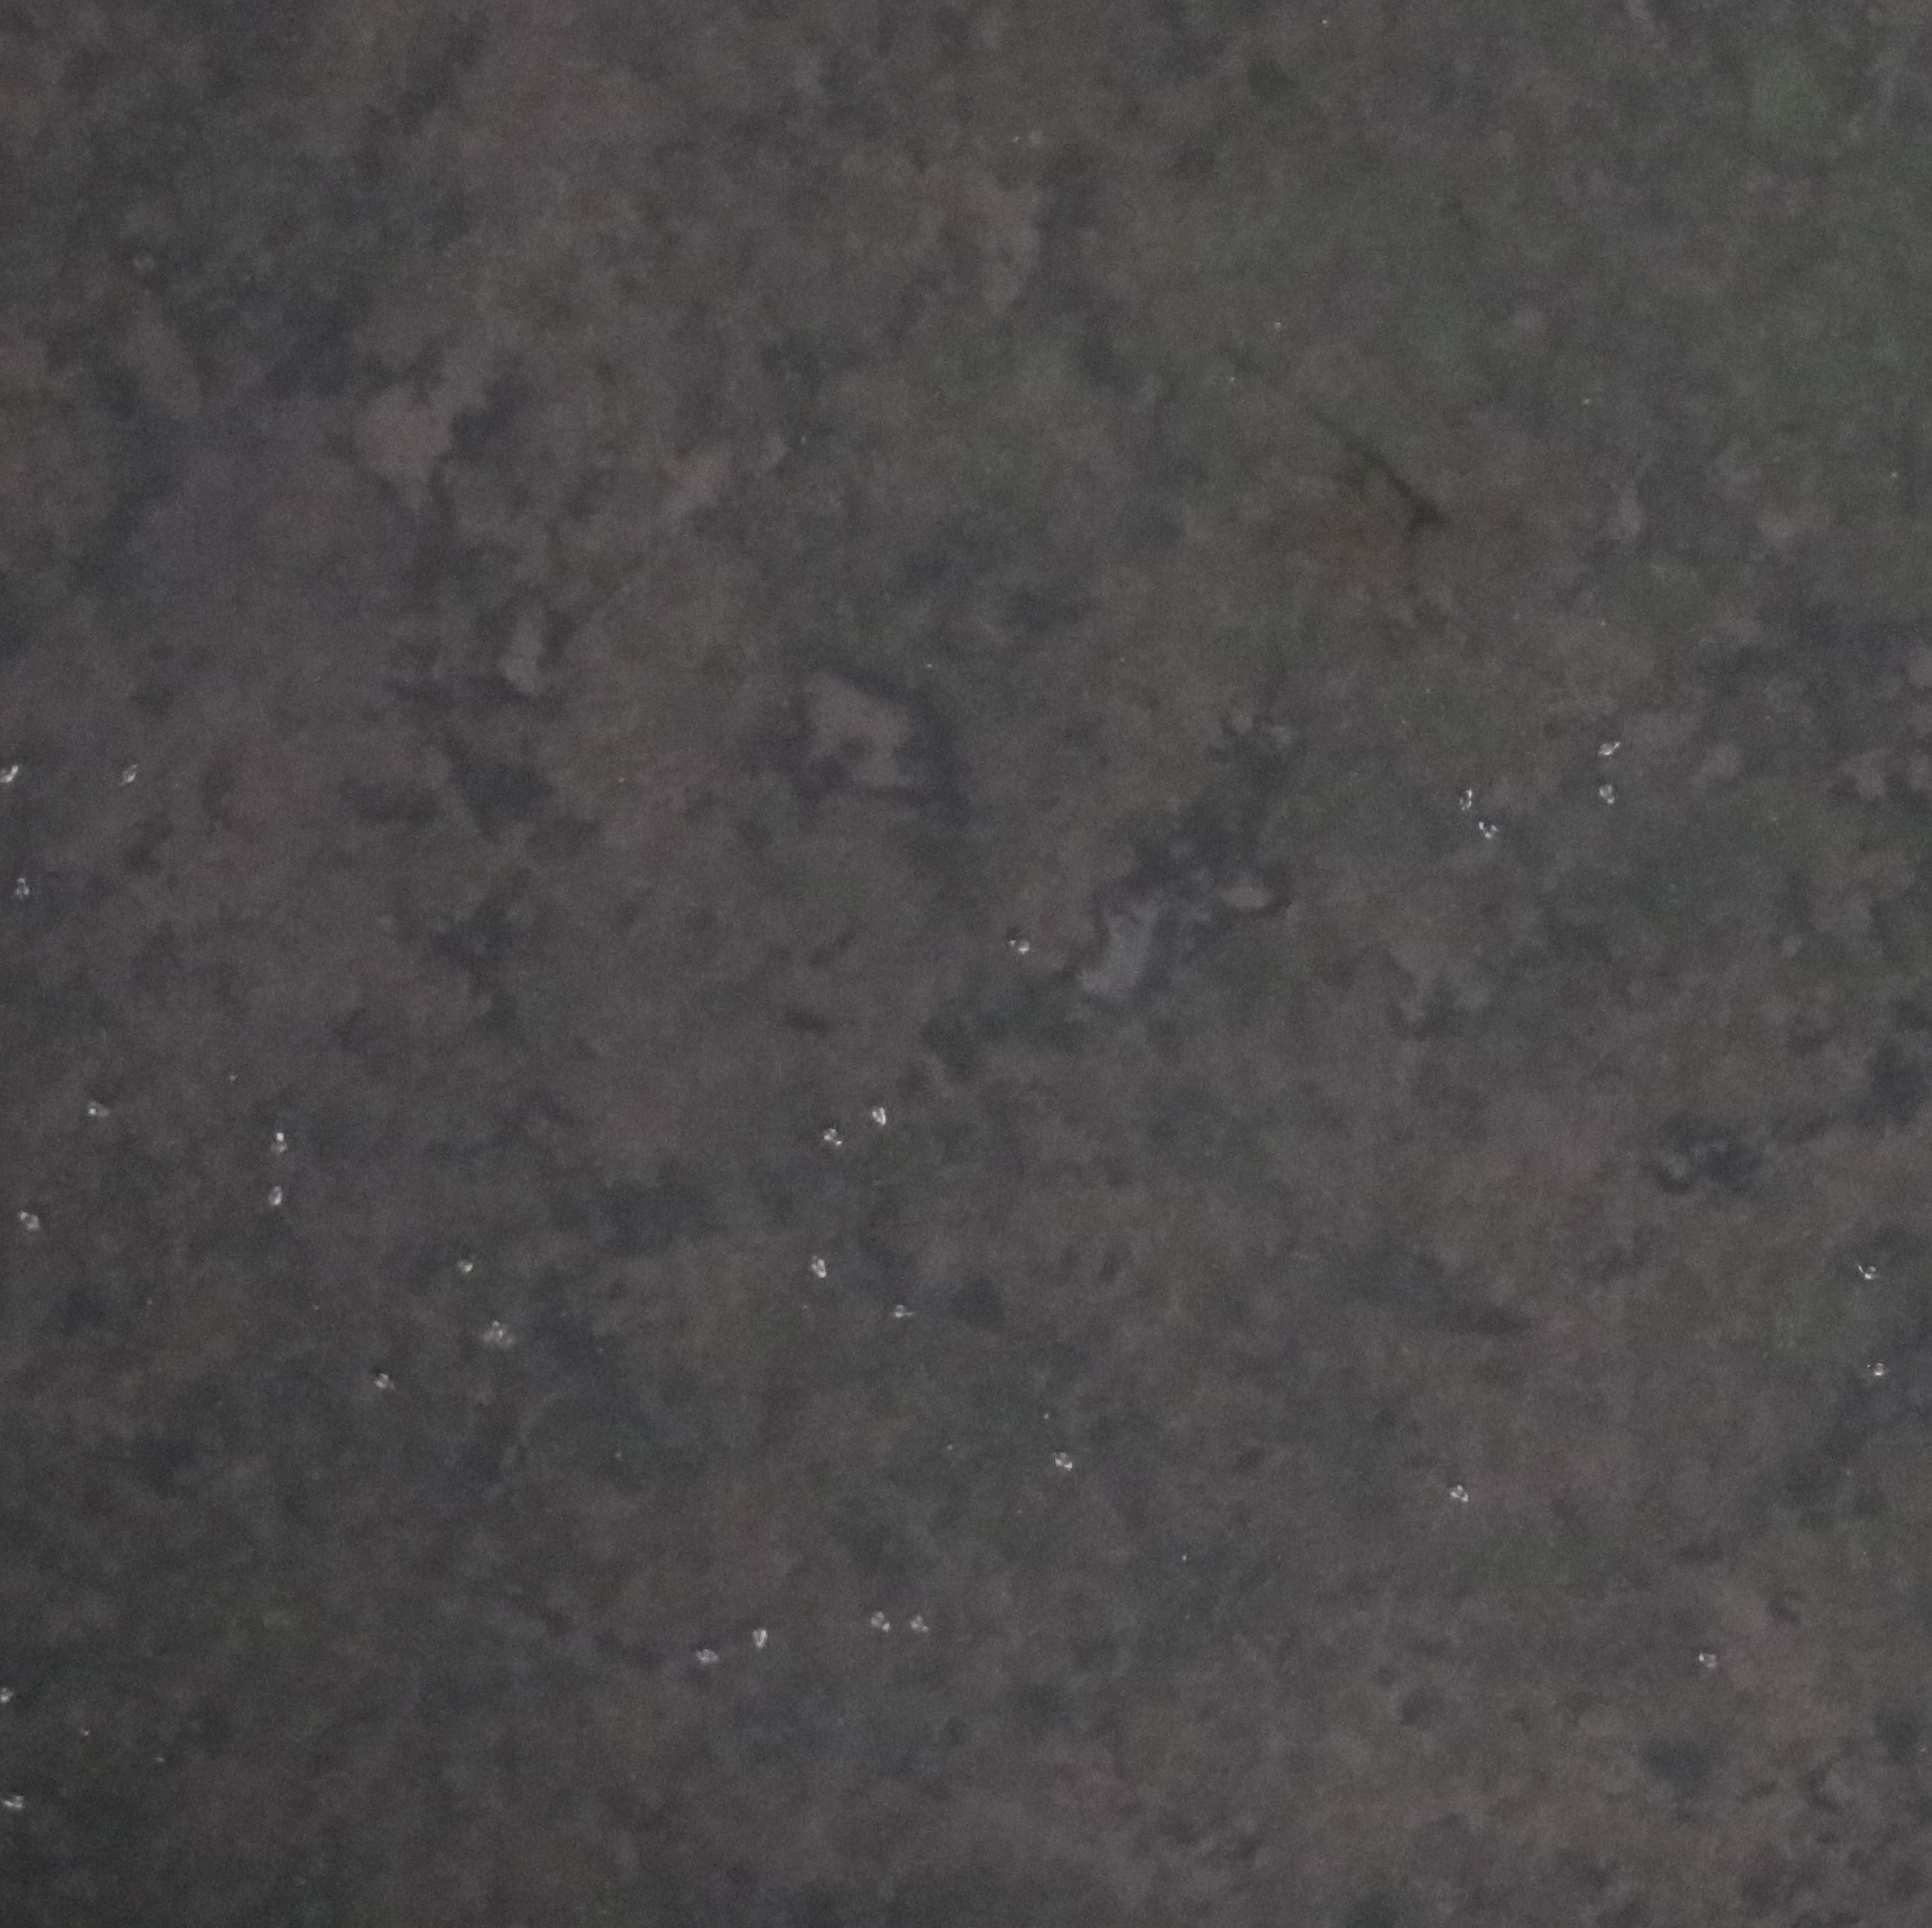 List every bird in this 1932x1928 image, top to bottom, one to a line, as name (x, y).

brant (1609, 749)
brant (8, 774)
brant (132, 776)
brant (1604, 793)
brant (1464, 799)
brant (1489, 830)
brant (18, 892)
brant (1023, 944)
brant (99, 1109)
brant (878, 1115)
brant (832, 1136)
brant (278, 1146)
brant (274, 1198)
brant (30, 1214)
brant (468, 1260)
brant (816, 1270)
brant (1869, 1271)
brant (900, 1306)
brant (493, 1329)
brant (1878, 1369)
brant (383, 1380)
brant (1063, 1464)
brant (1458, 1494)
brant (873, 1613)
brant (921, 1620)
brant (769, 1634)
brant (712, 1650)
brant (1705, 1665)
brant (14, 1702)
brant (17, 1800)